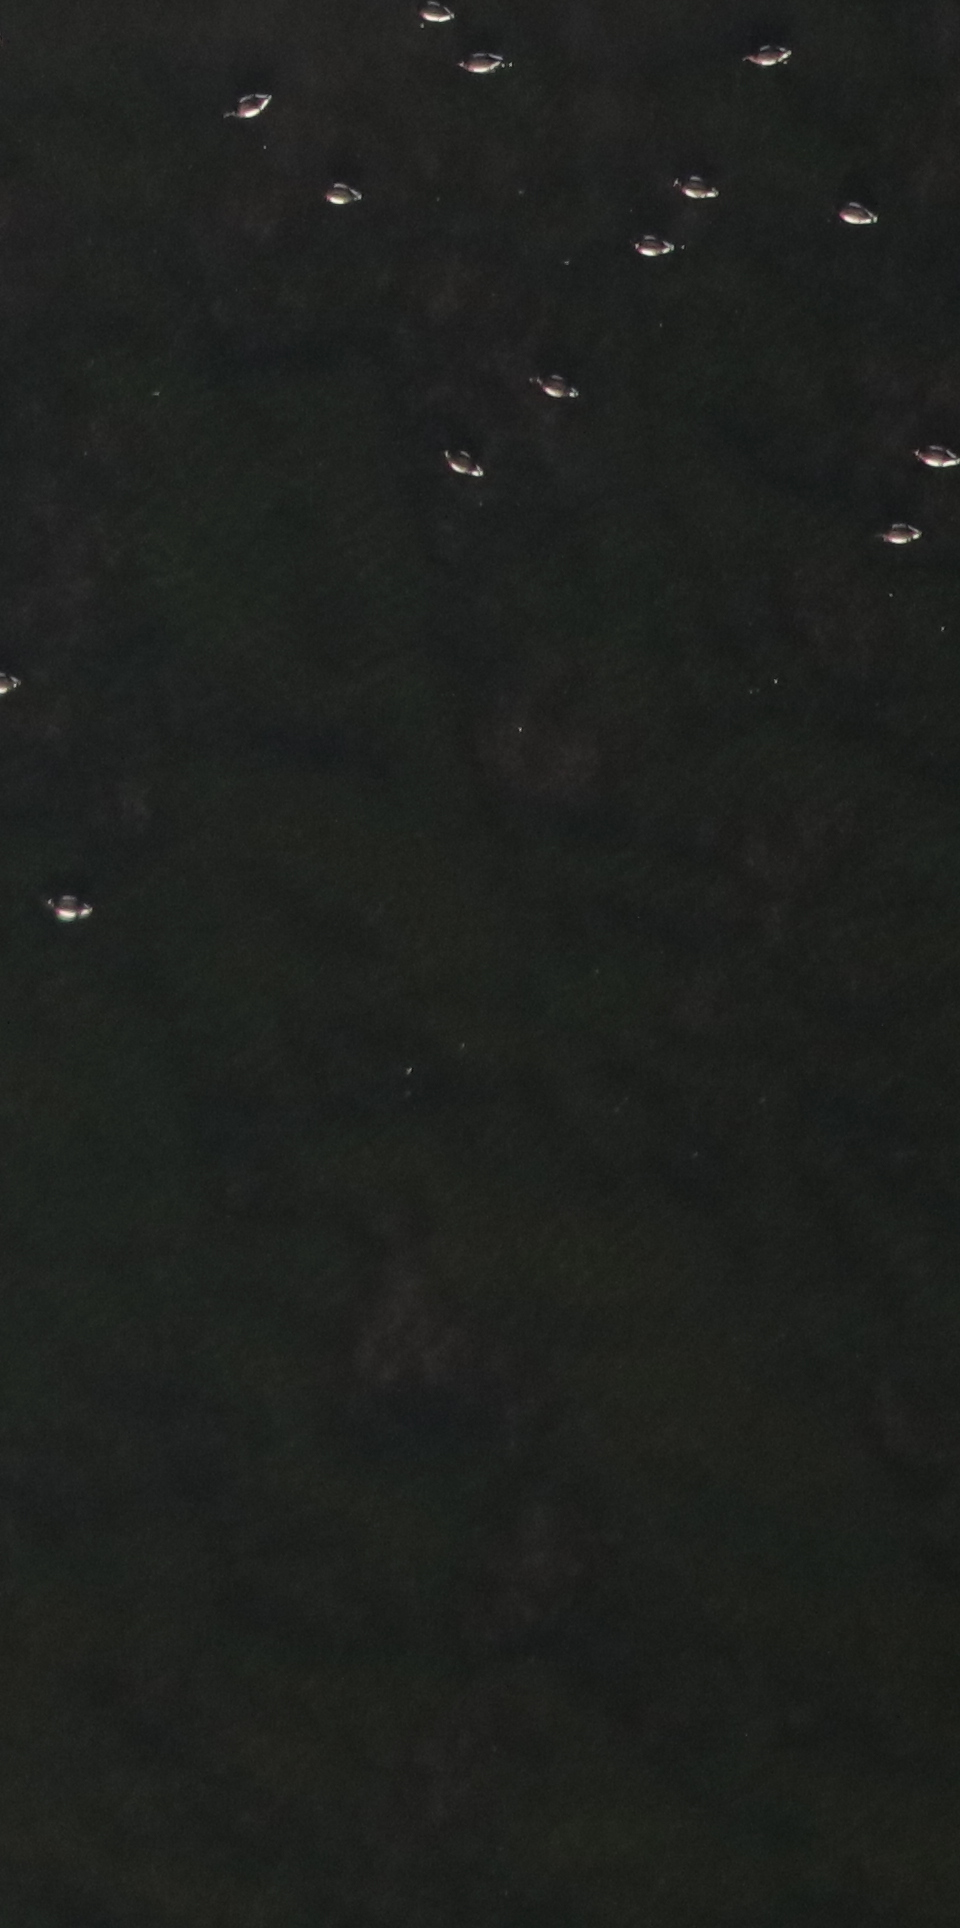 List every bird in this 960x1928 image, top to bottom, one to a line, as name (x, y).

brant (437, 11)
brant (767, 53)
brant (481, 64)
brant (250, 105)
brant (693, 185)
brant (341, 194)
brant (856, 214)
brant (654, 244)
brant (556, 386)
brant (937, 456)
brant (464, 461)
brant (898, 533)
brant (69, 905)